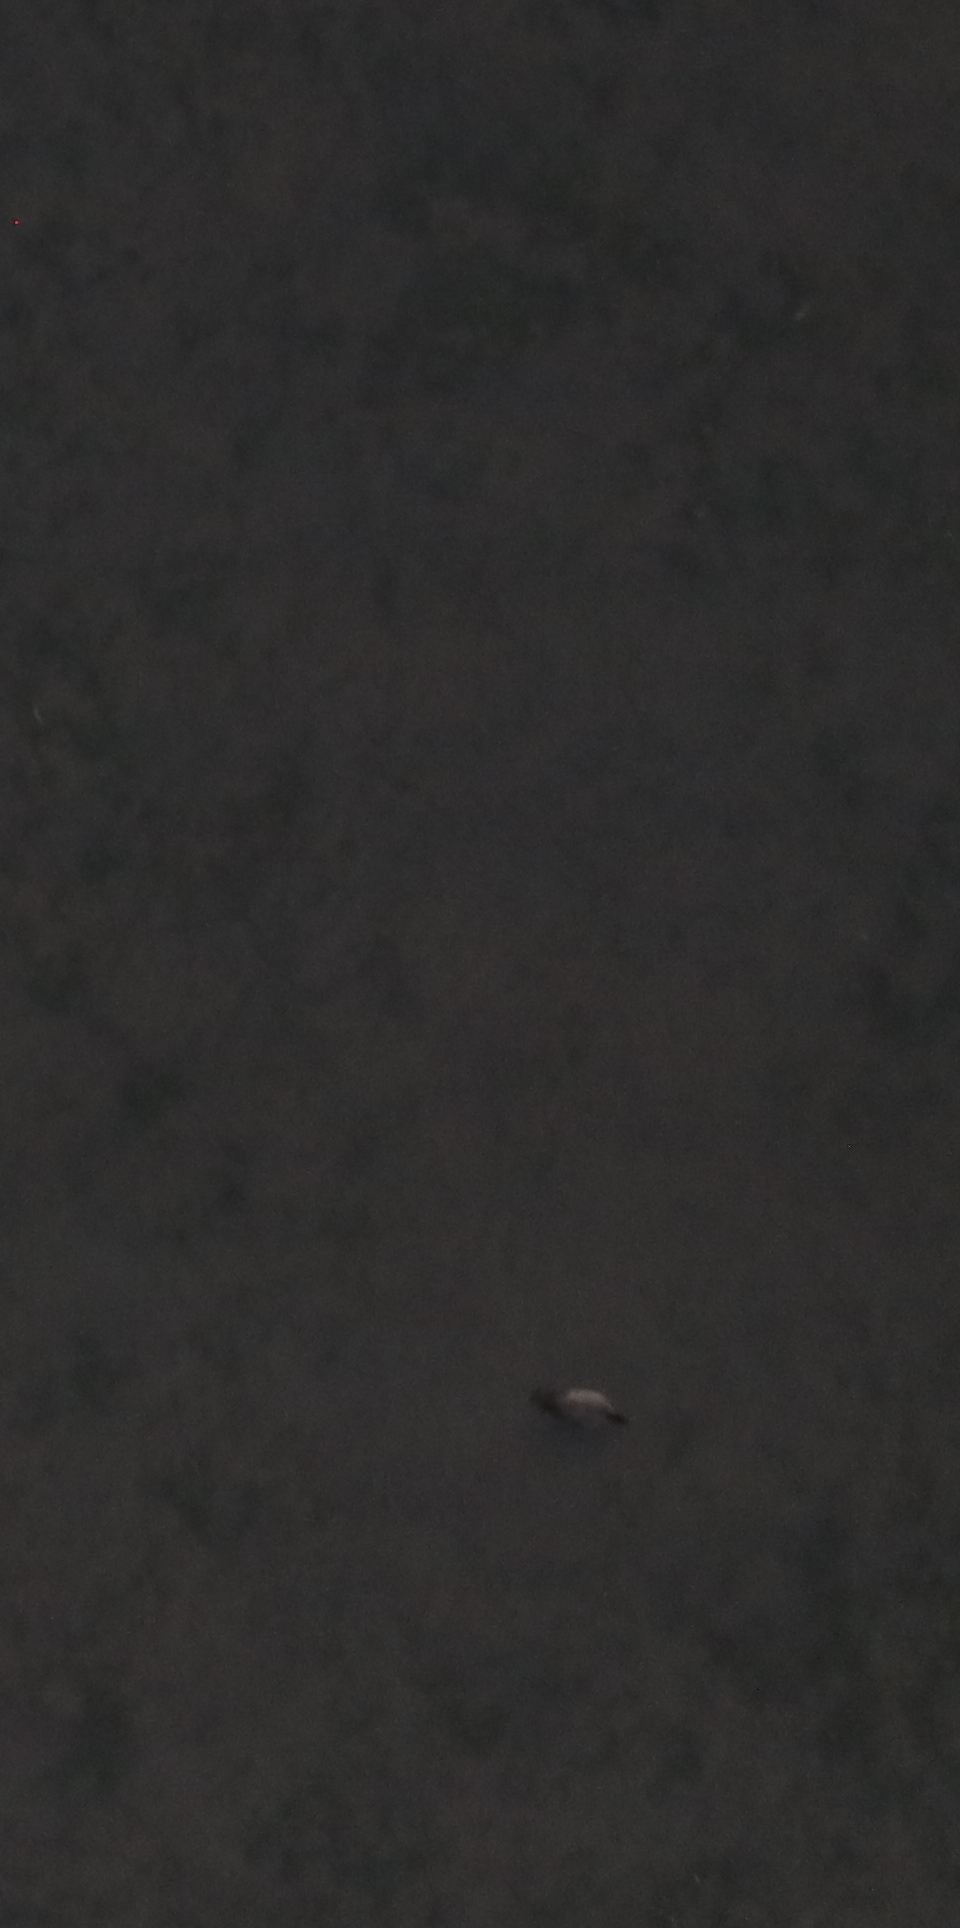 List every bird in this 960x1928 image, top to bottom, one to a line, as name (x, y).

Canada goose (585, 1409)